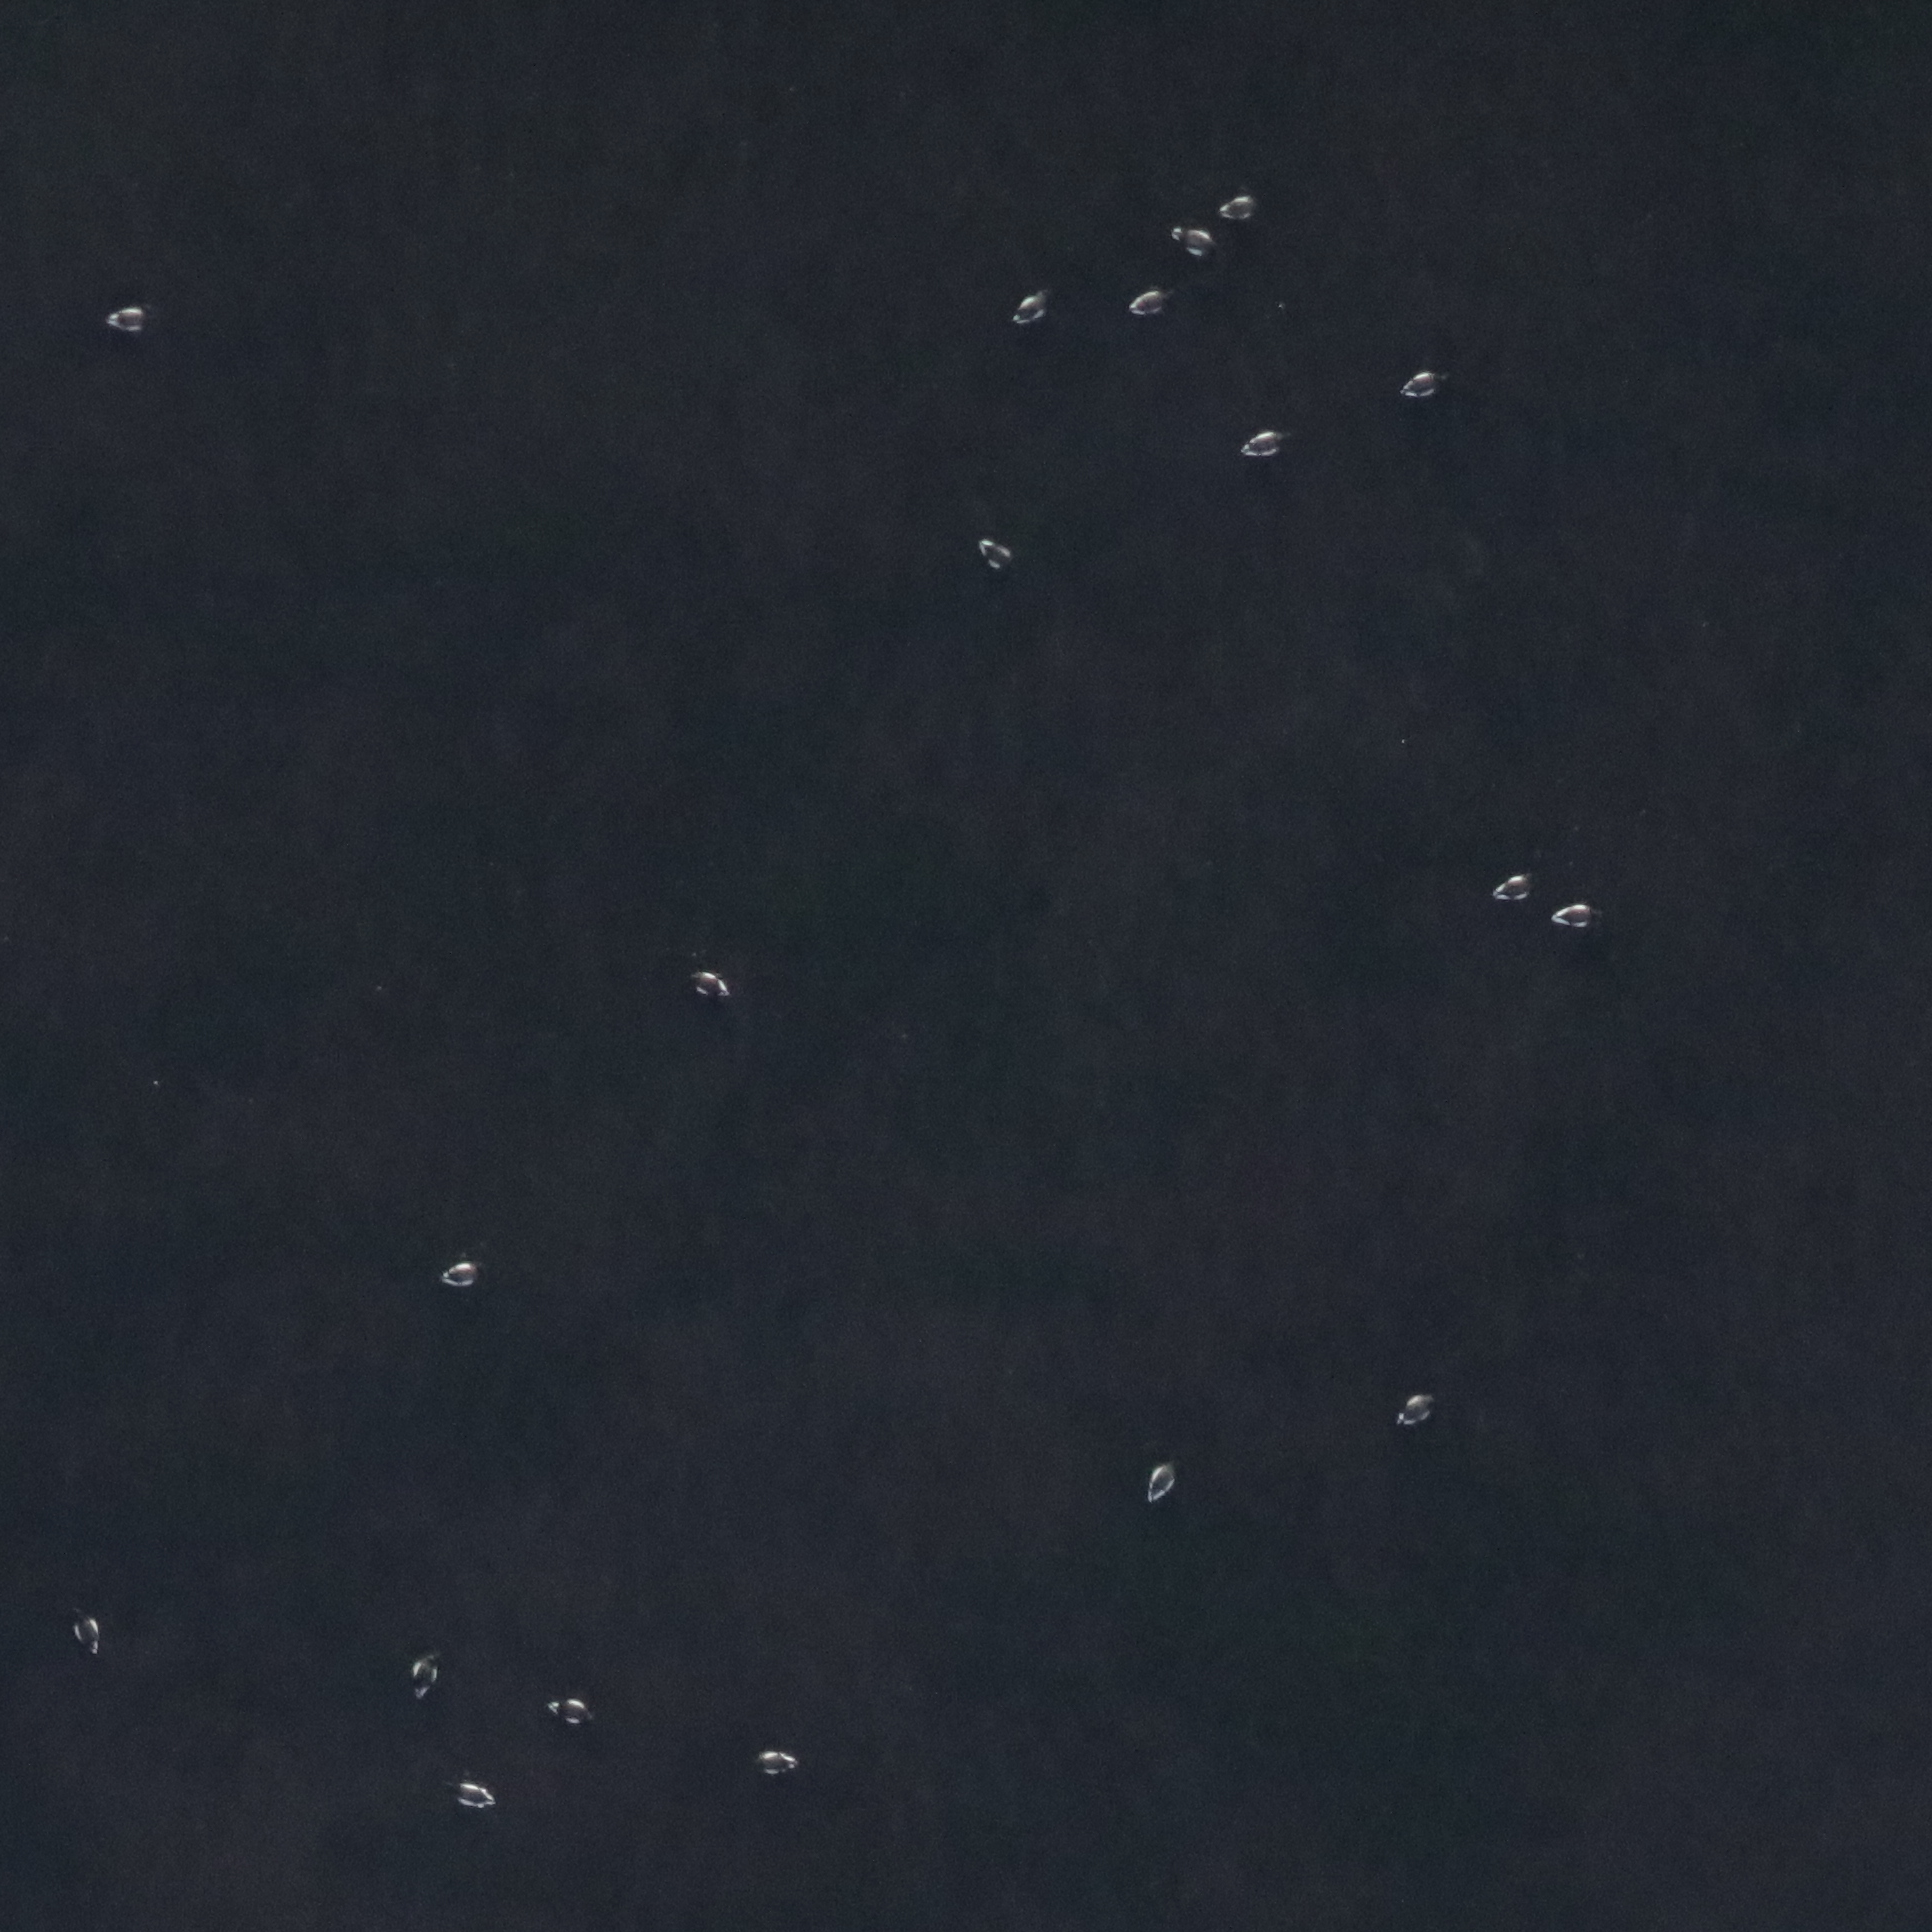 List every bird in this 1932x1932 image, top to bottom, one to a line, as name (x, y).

brant (1238, 207)
brant (1194, 242)
brant (1149, 302)
brant (1032, 308)
brant (130, 321)
brant (1422, 384)
brant (1263, 444)
brant (996, 557)
brant (1513, 887)
brant (1575, 916)
brant (708, 986)
brant (462, 1274)
brant (1414, 1410)
brant (1160, 1482)
brant (86, 1632)
brant (426, 1676)
brant (571, 1712)
brant (774, 1764)
brant (470, 1797)